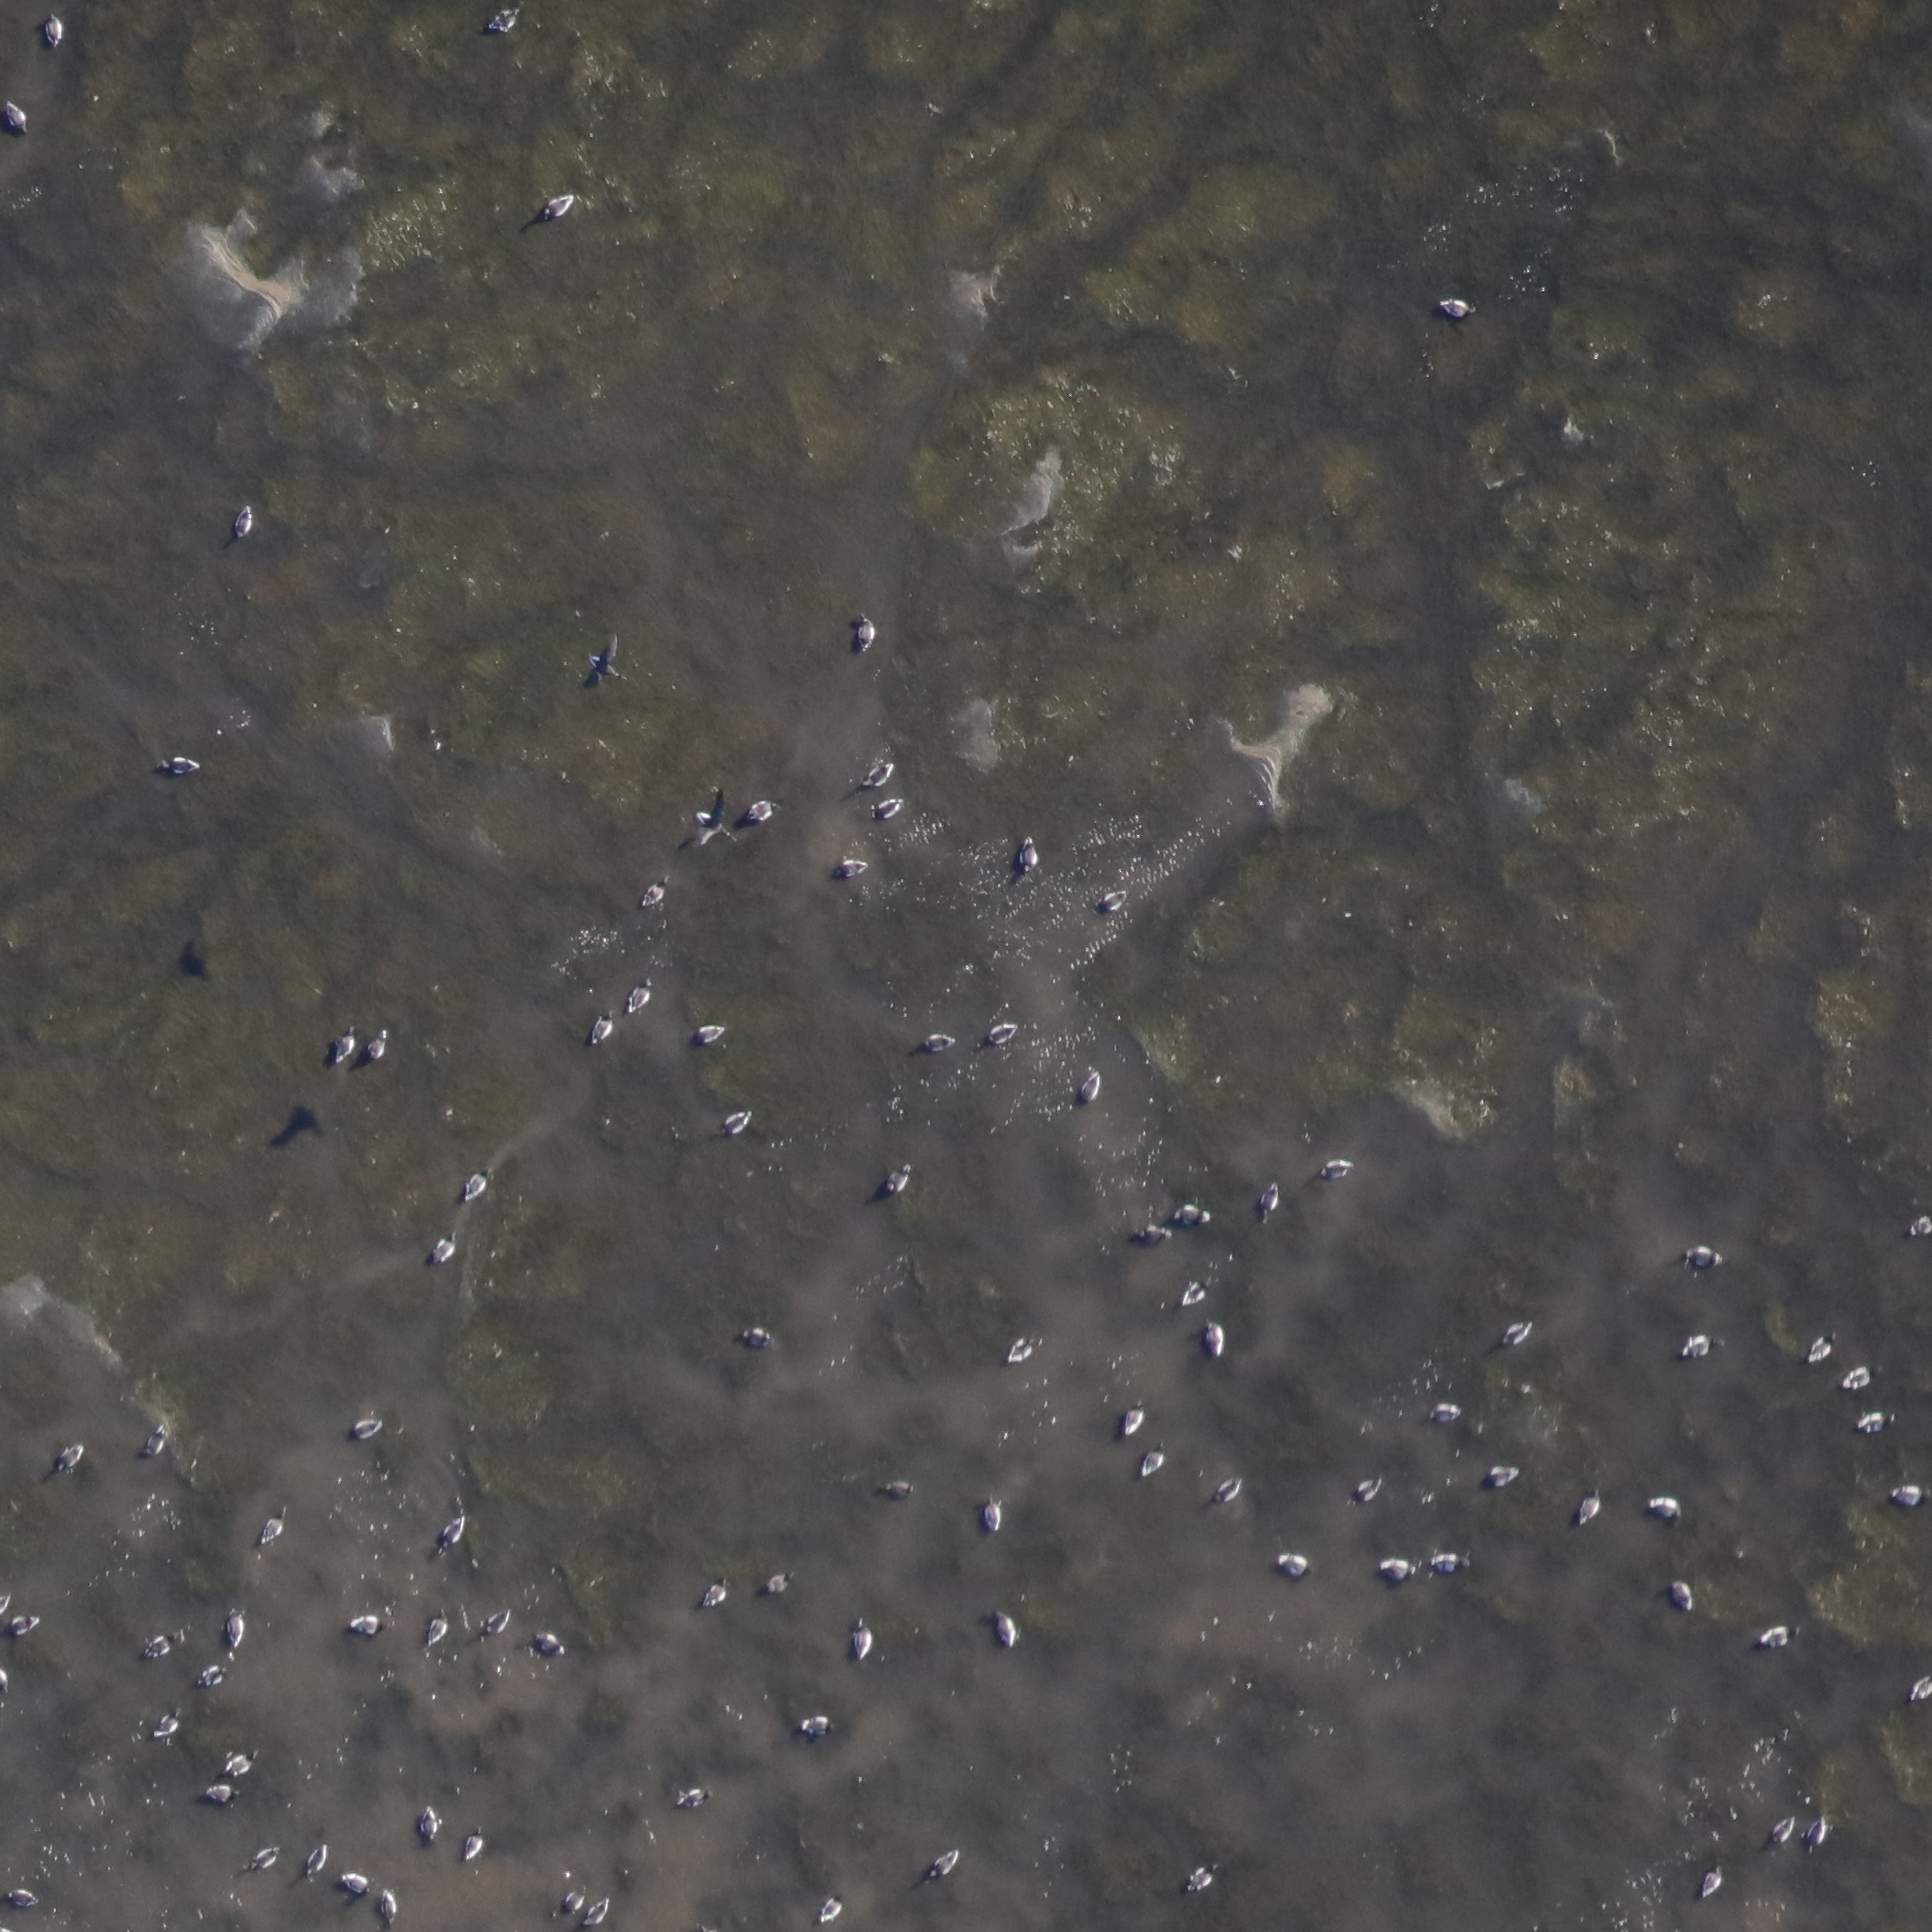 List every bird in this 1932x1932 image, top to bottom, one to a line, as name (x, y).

brant (507, 17)
brant (54, 27)
brant (15, 118)
brant (556, 207)
brant (1459, 310)
brant (244, 523)
brant (865, 634)
brant (602, 667)
brant (178, 768)
brant (875, 774)
brant (887, 809)
brant (761, 811)
brant (713, 824)
brant (1027, 857)
brant (851, 867)
brant (655, 893)
brant (1113, 900)
brant (639, 996)
brant (601, 1026)
brant (1000, 1031)
brant (707, 1034)
brant (938, 1042)
brant (342, 1046)
brant (378, 1047)
brant (1090, 1090)
brant (731, 1123)
brant (1340, 1169)
brant (897, 1178)
brant (476, 1186)
brant (1268, 1201)
brant (1192, 1215)
brant (1925, 1224)
brant (1158, 1234)
brant (446, 1250)
brant (1702, 1259)
brant (1194, 1291)
brant (1518, 1331)
brant (758, 1336)
brant (1213, 1337)
brant (1700, 1346)
brant (1822, 1346)
brant (1028, 1351)
brant (1855, 1380)
brant (1447, 1410)
brant (1126, 1416)
brant (1875, 1421)
brant (366, 1427)
brant (158, 1440)
brant (1153, 1457)
brant (68, 1459)
brant (1504, 1475)
brant (1366, 1486)
other bird (900, 1489)
brant (1226, 1491)
brant (1907, 1492)
brant (1669, 1508)
brant (991, 1514)
brant (1588, 1515)
brant (272, 1527)
brant (452, 1532)
brant (1294, 1564)
brant (1446, 1564)
brant (1397, 1568)
other bird (774, 1584)
brant (715, 1591)
brant (1681, 1593)
brant (16, 1622)
brant (496, 1622)
brant (368, 1624)
brant (232, 1627)
brant (1003, 1628)
brant (438, 1629)
brant (1776, 1637)
brant (862, 1639)
brant (162, 1643)
brant (547, 1644)
brant (212, 1675)
brant (1927, 1690)
brant (165, 1721)
brant (816, 1726)
brant (240, 1766)
brant (221, 1791)
brant (694, 1802)
brant (427, 1827)
brant (1816, 1831)
brant (1781, 1834)
brant (475, 1846)
brant (262, 1861)
brant (319, 1864)
brant (943, 1866)
brant (1201, 1878)
brant (1711, 1881)
brant (353, 1883)
brant (18, 1897)
brant (571, 1901)
brant (387, 1904)
brant (830, 1908)
brant (596, 1911)